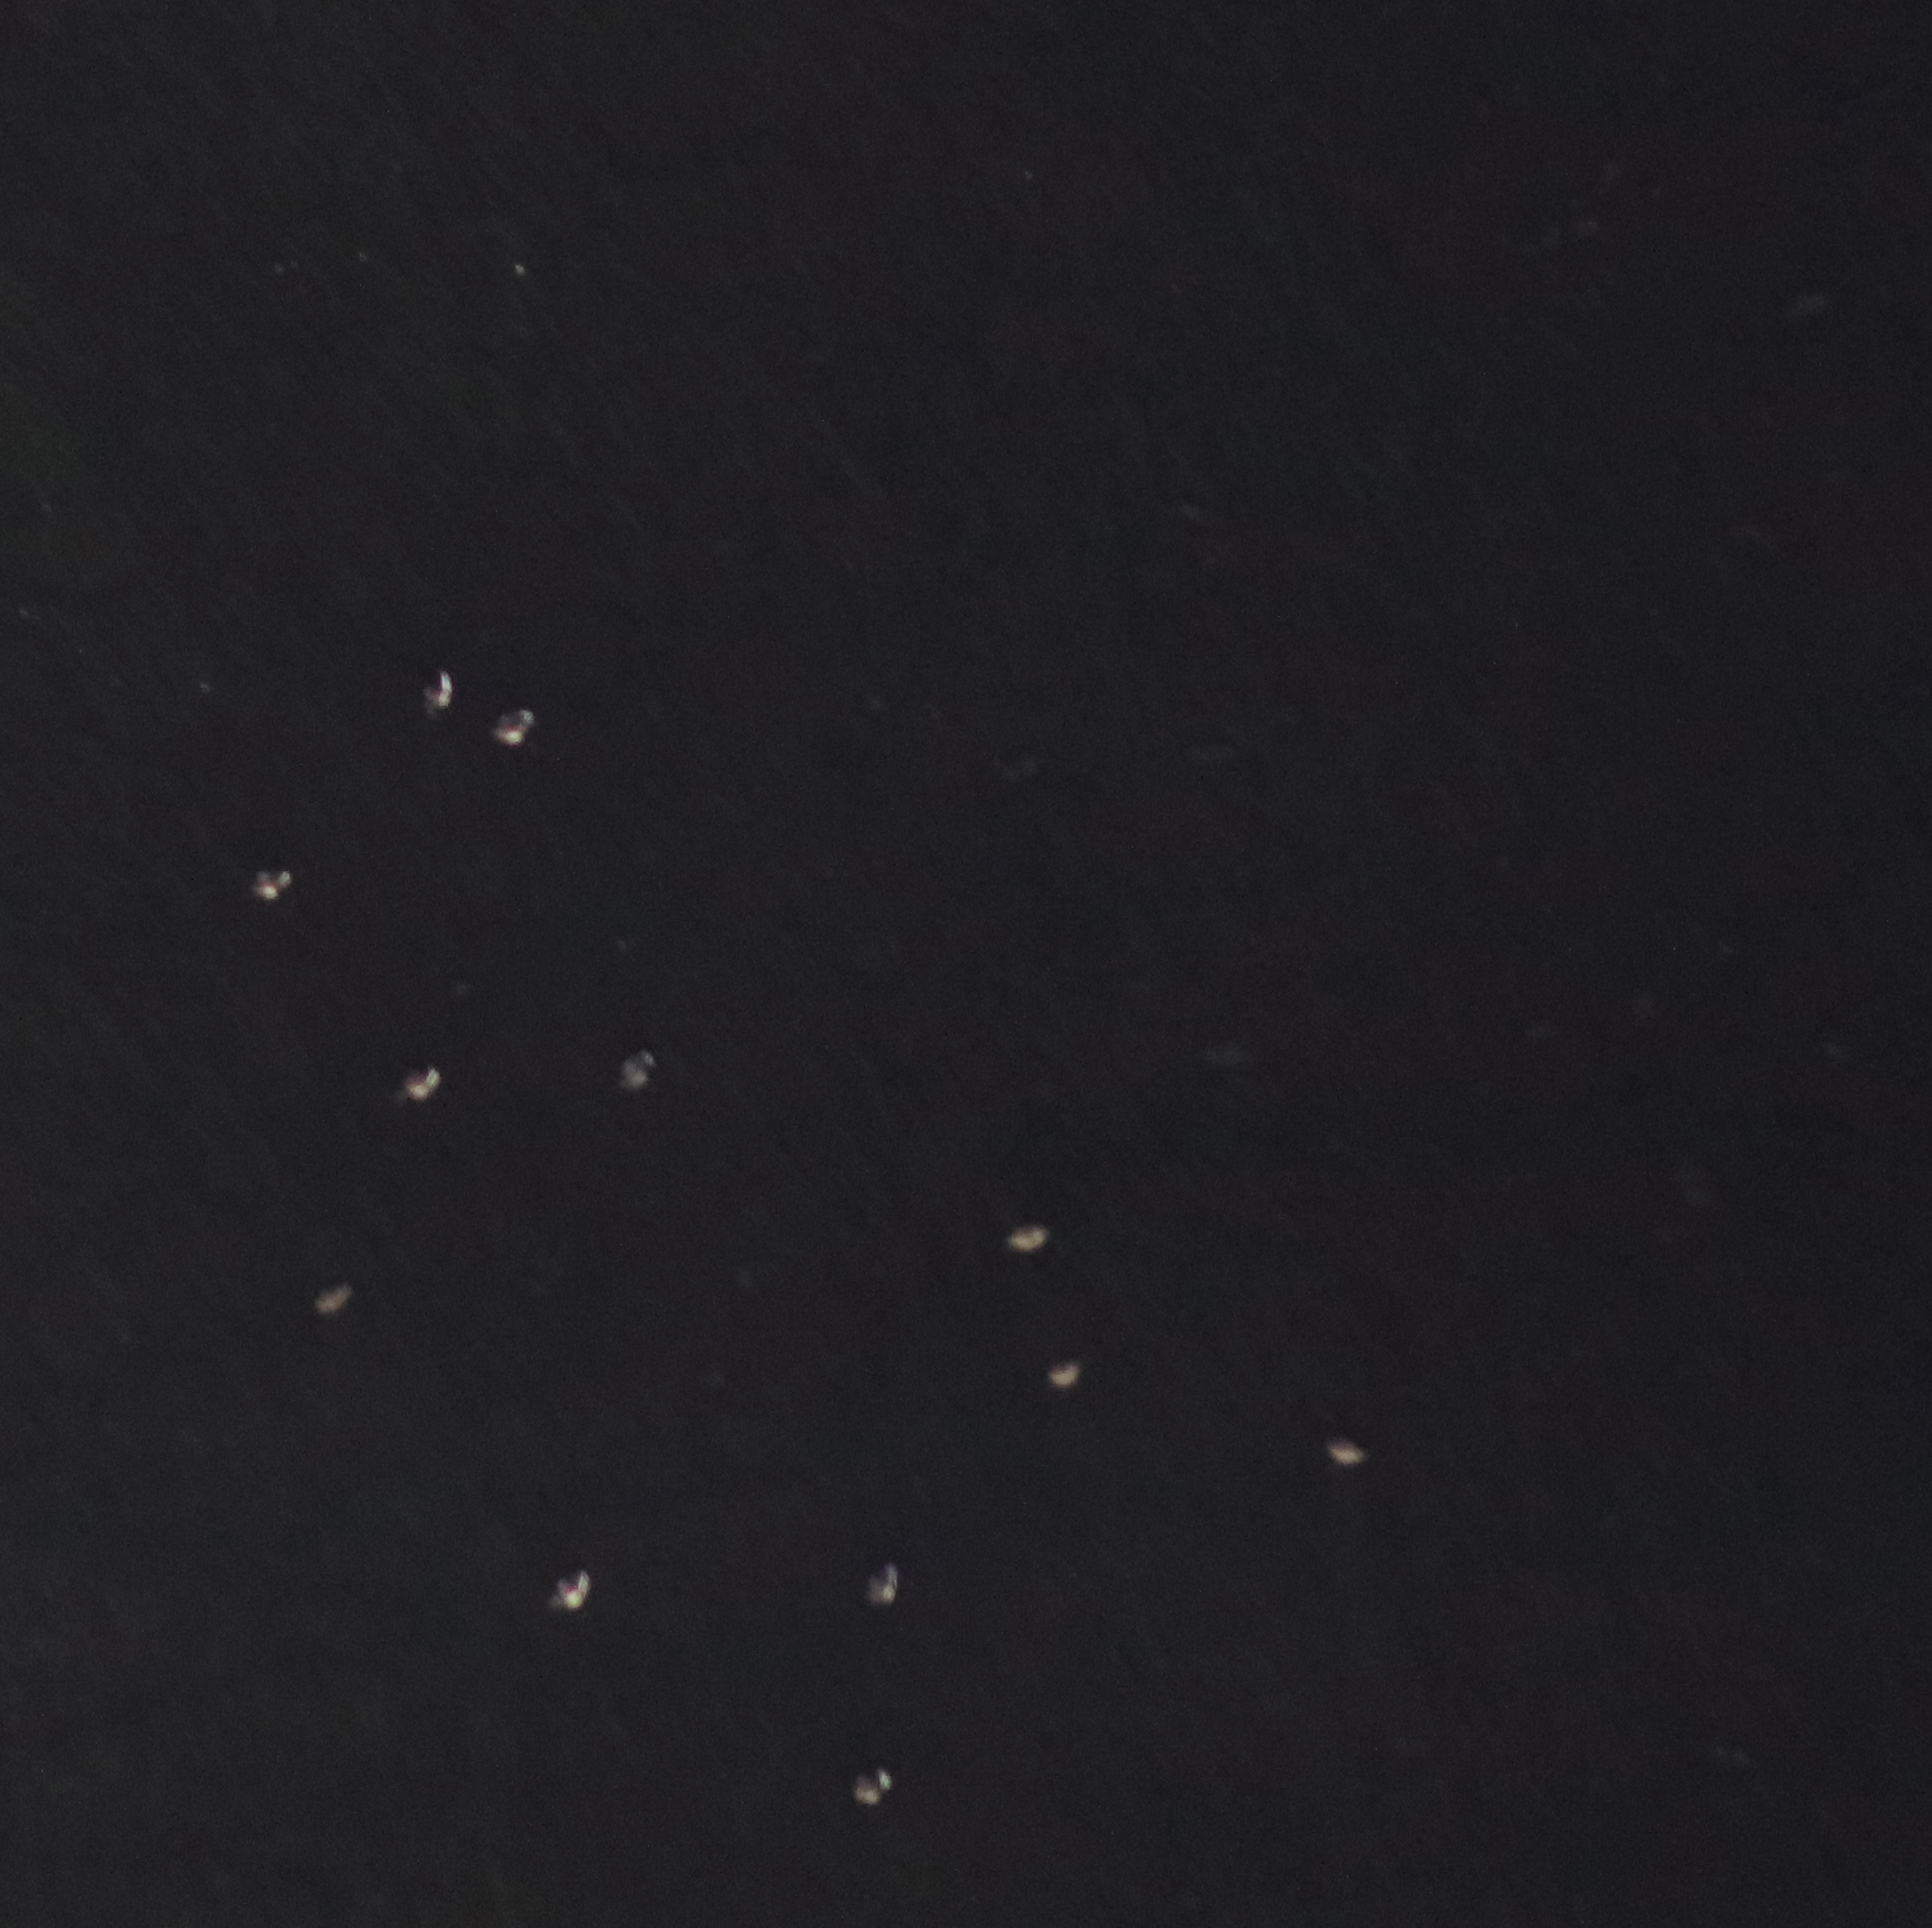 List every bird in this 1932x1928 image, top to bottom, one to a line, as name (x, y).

brant (437, 695)
brant (512, 726)
brant (269, 883)
brant (637, 1070)
brant (421, 1083)
other bird (1031, 1232)
other bird (330, 1299)
other bird (1066, 1369)
other bird (1346, 1440)
brant (872, 1580)
brant (573, 1591)
brant (869, 1788)